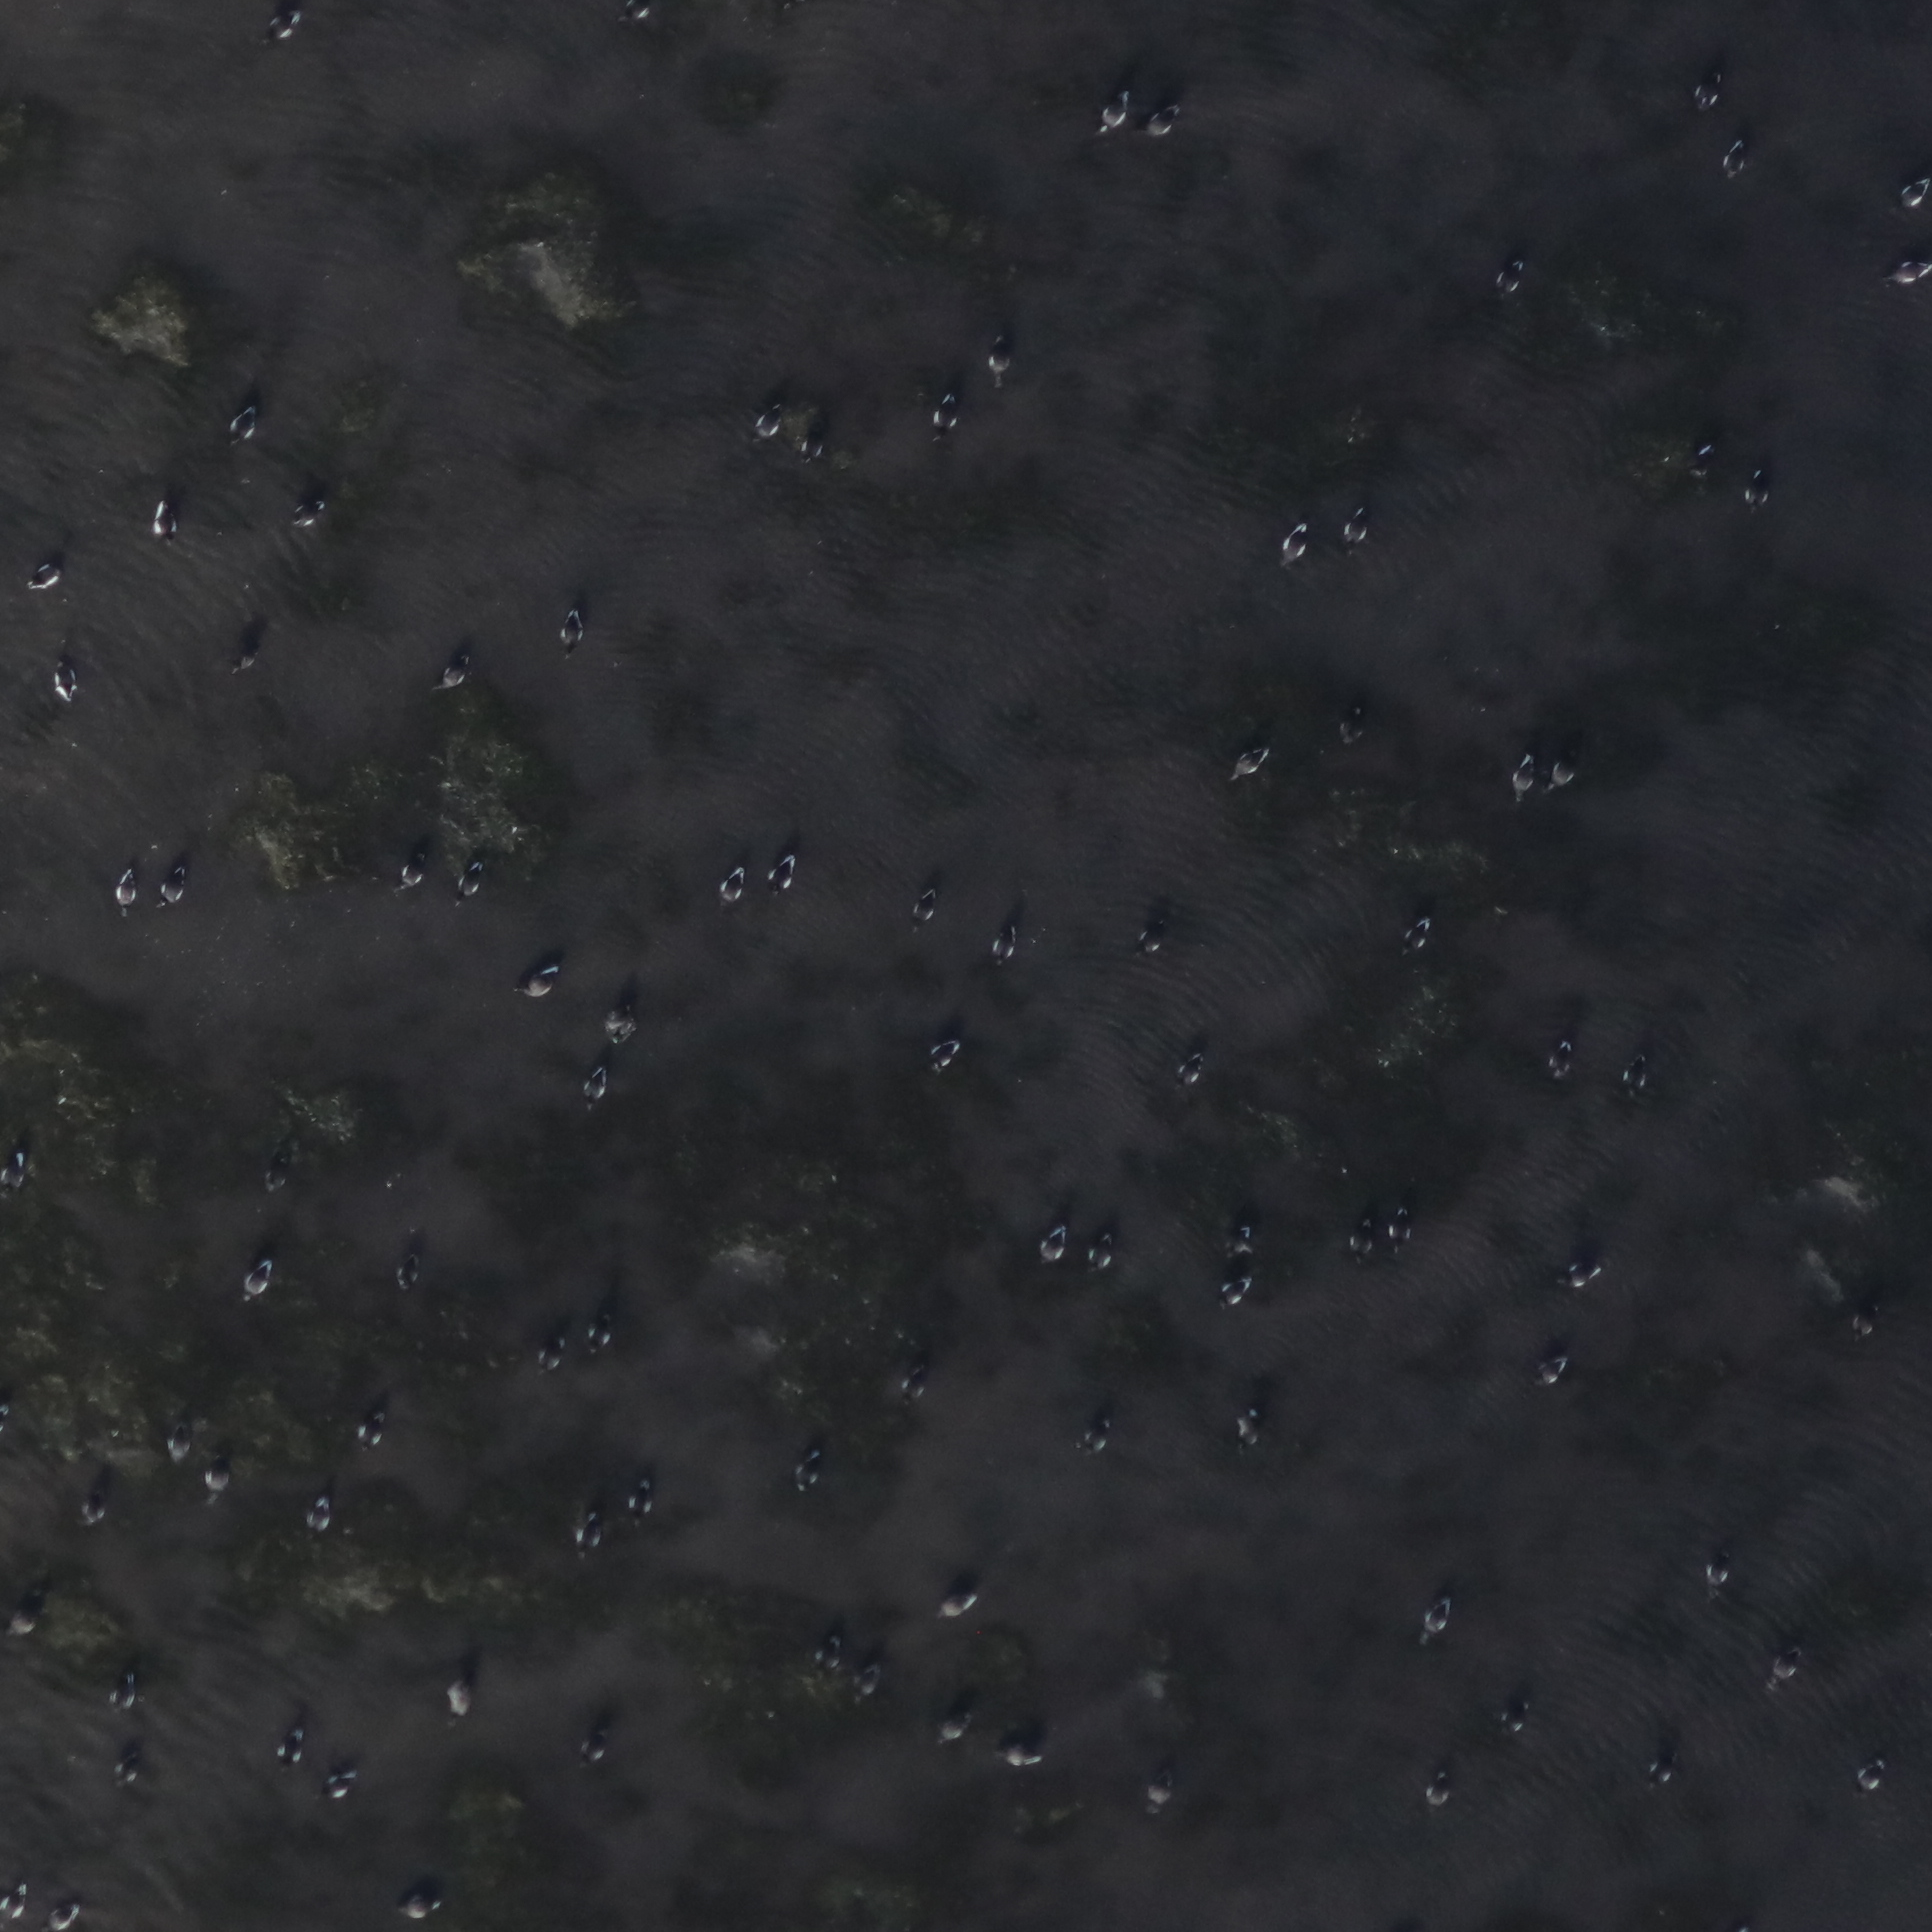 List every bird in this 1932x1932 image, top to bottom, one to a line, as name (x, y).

brant (636, 9)
brant (281, 24)
brant (1708, 79)
brant (1114, 111)
brant (1161, 122)
brant (1733, 165)
brant (1911, 195)
brant (1910, 271)
brant (1508, 282)
brant (996, 369)
brant (944, 416)
brant (245, 422)
brant (769, 422)
brant (807, 449)
brant (1703, 463)
brant (1762, 495)
brant (305, 513)
brant (165, 522)
brant (1356, 528)
brant (1294, 544)
brant (45, 575)
brant (573, 630)
brant (245, 663)
brant (453, 673)
brant (67, 679)
brant (1357, 734)
brant (1249, 763)
brant (1531, 774)
brant (1568, 775)
brant (781, 875)
brant (412, 876)
brant (468, 880)
brant (171, 887)
brant (731, 887)
brant (126, 890)
brant (925, 907)
brant (1416, 935)
brant (1149, 937)
brant (1003, 946)
brant (538, 983)
brant (624, 1027)
brant (943, 1053)
brant (1560, 1061)
brant (1188, 1068)
brant (1637, 1078)
brant (590, 1090)
brant (267, 1169)
brant (15, 1173)
brant (1407, 1219)
brant (1364, 1237)
brant (1239, 1238)
brant (1052, 1248)
brant (1098, 1254)
brant (402, 1268)
brant (1582, 1275)
brant (257, 1281)
brant (1235, 1291)
brant (1858, 1324)
brant (594, 1333)
brant (554, 1352)
brant (1548, 1370)
brant (919, 1384)
brant (1249, 1424)
brant (369, 1430)
brant (1094, 1439)
brant (173, 1445)
brant (807, 1473)
brant (222, 1485)
brant (641, 1503)
brant (90, 1511)
brant (319, 1515)
brant (588, 1537)
brant (1716, 1566)
brant (960, 1604)
brant (1437, 1610)
brant (29, 1622)
brant (826, 1647)
brant (1783, 1666)
brant (872, 1678)
brant (125, 1695)
brant (461, 1697)
brant (1514, 1715)
brant (954, 1729)
brant (601, 1747)
brant (298, 1748)
brant (1019, 1756)
brant (130, 1771)
brant (1661, 1771)
brant (1870, 1778)
brant (338, 1784)
brant (1438, 1786)
brant (1155, 1799)
brant (419, 1903)
brant (14, 1904)
brant (61, 1917)